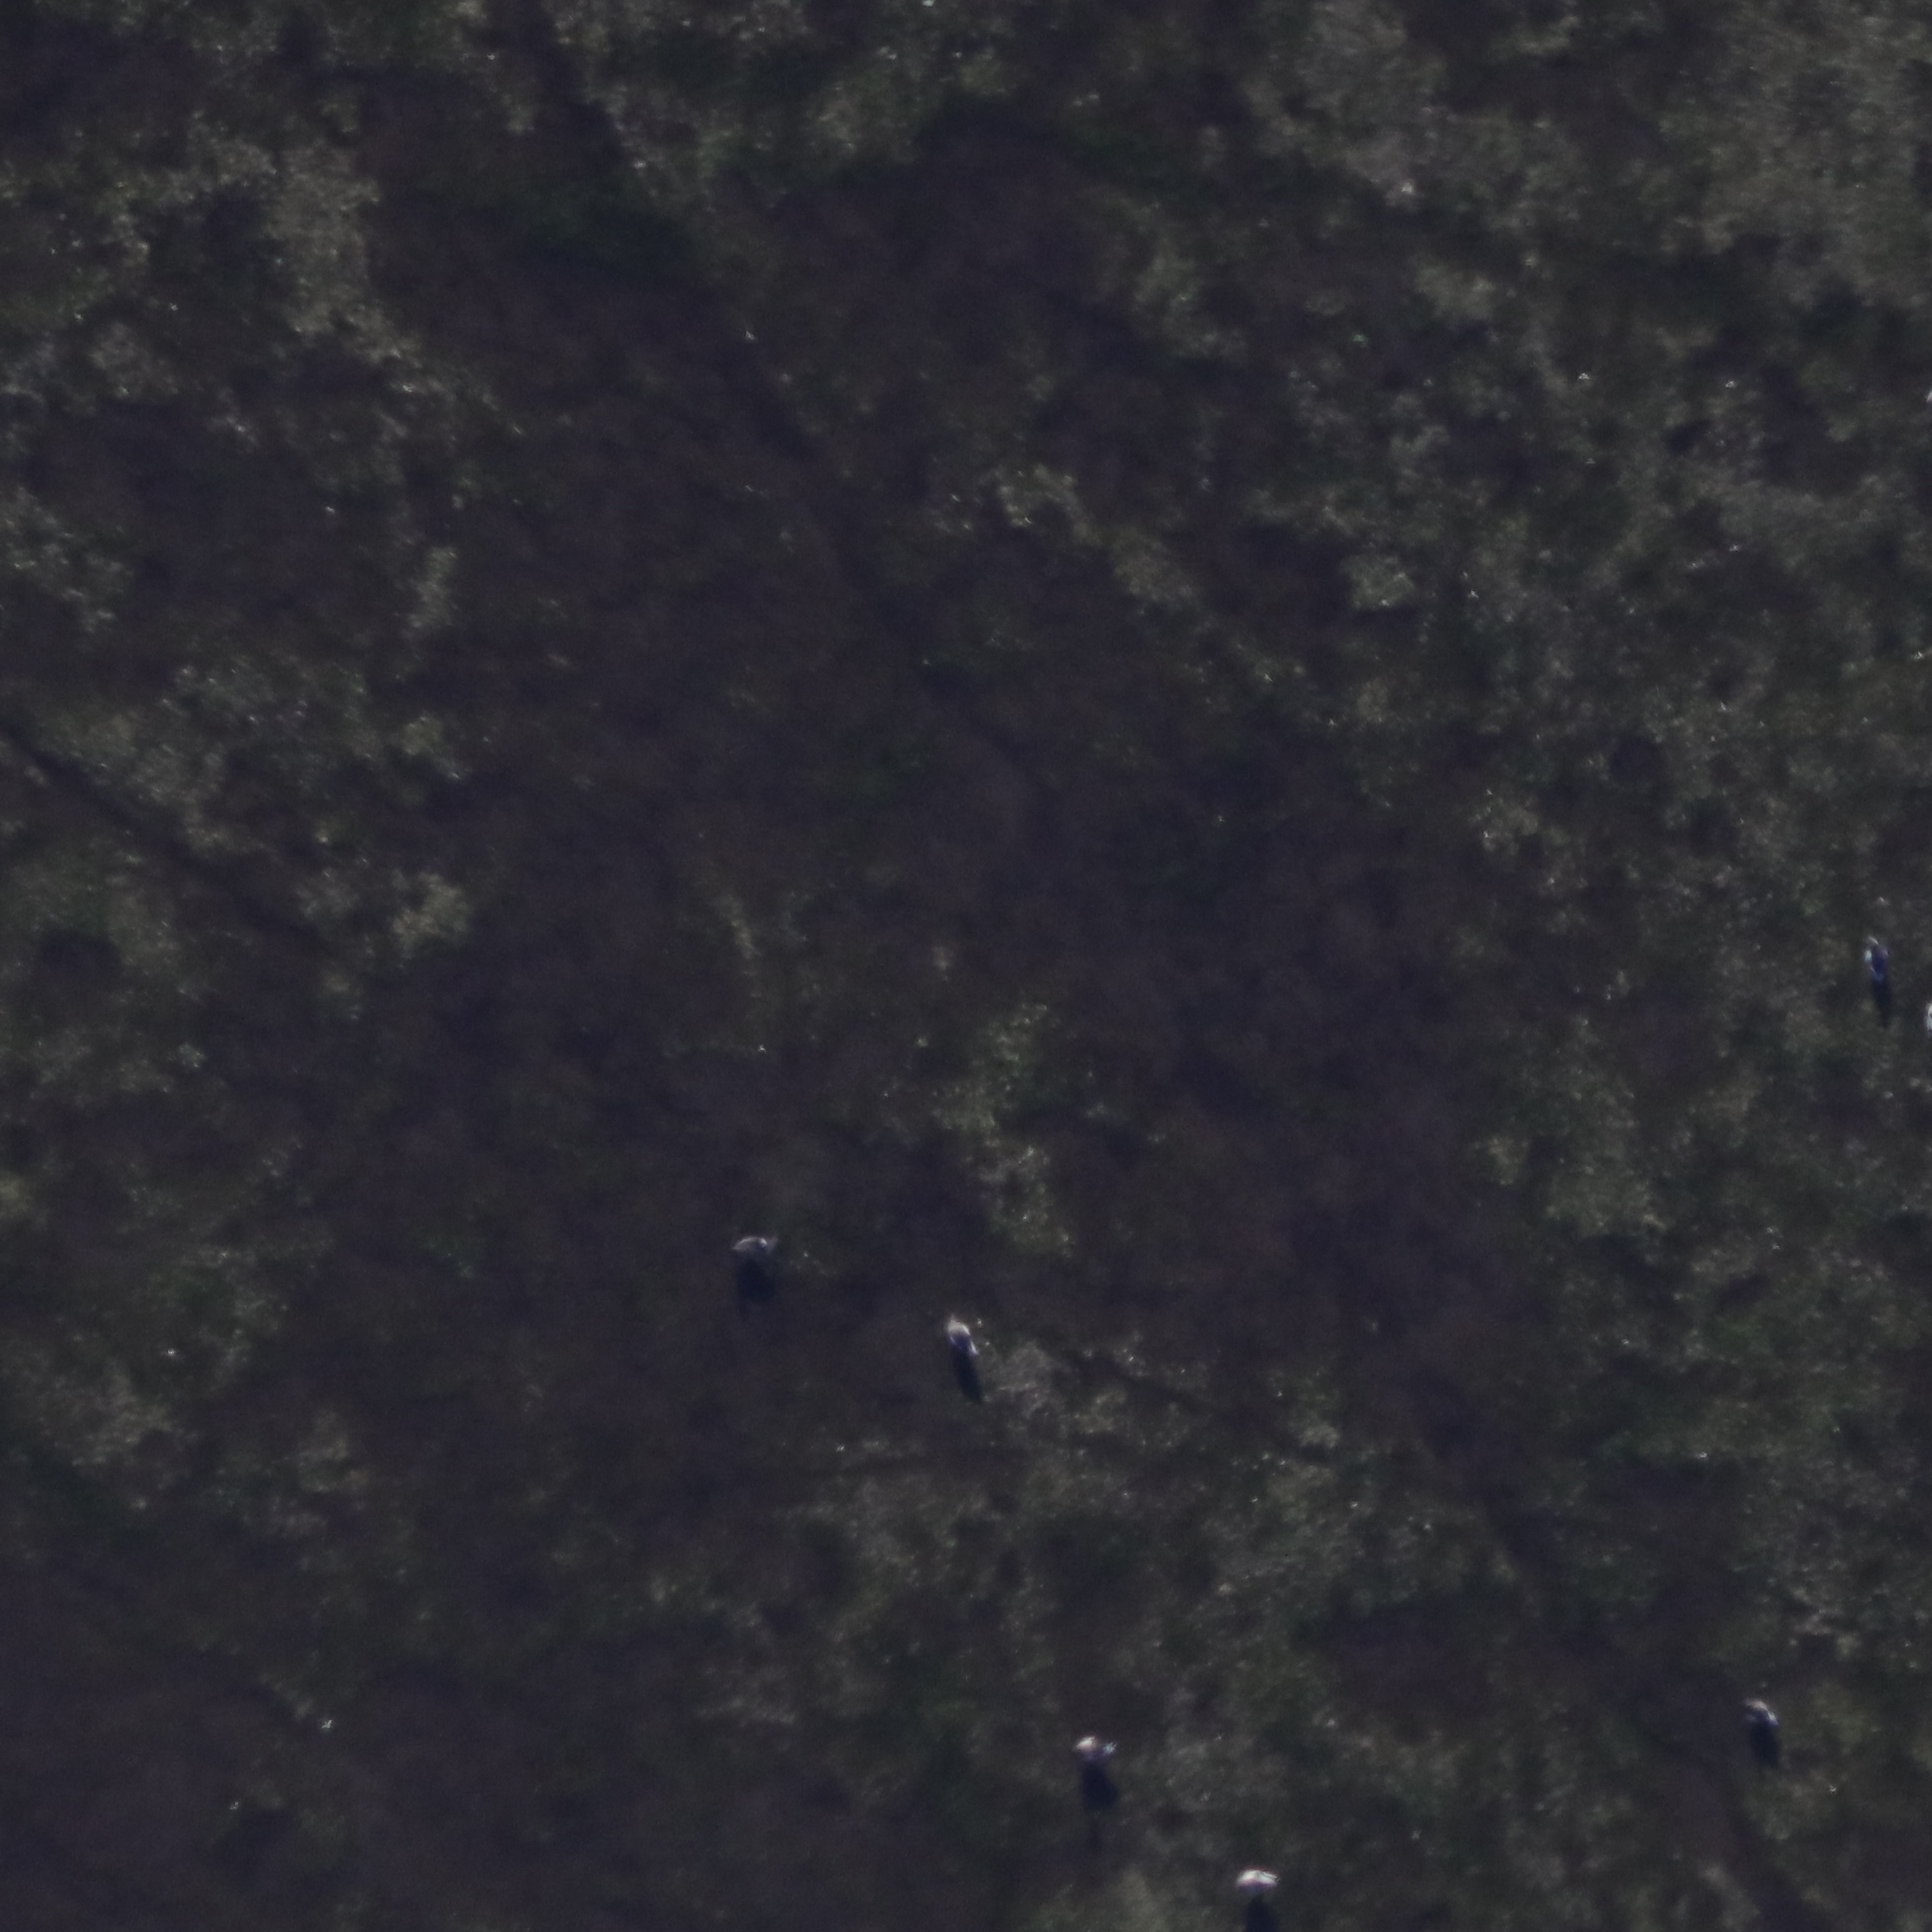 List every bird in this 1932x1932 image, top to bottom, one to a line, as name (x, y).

brant (1876, 959)
brant (760, 1240)
brant (960, 1335)
brant (1760, 1710)
brant (1095, 1754)
brant (1258, 1887)